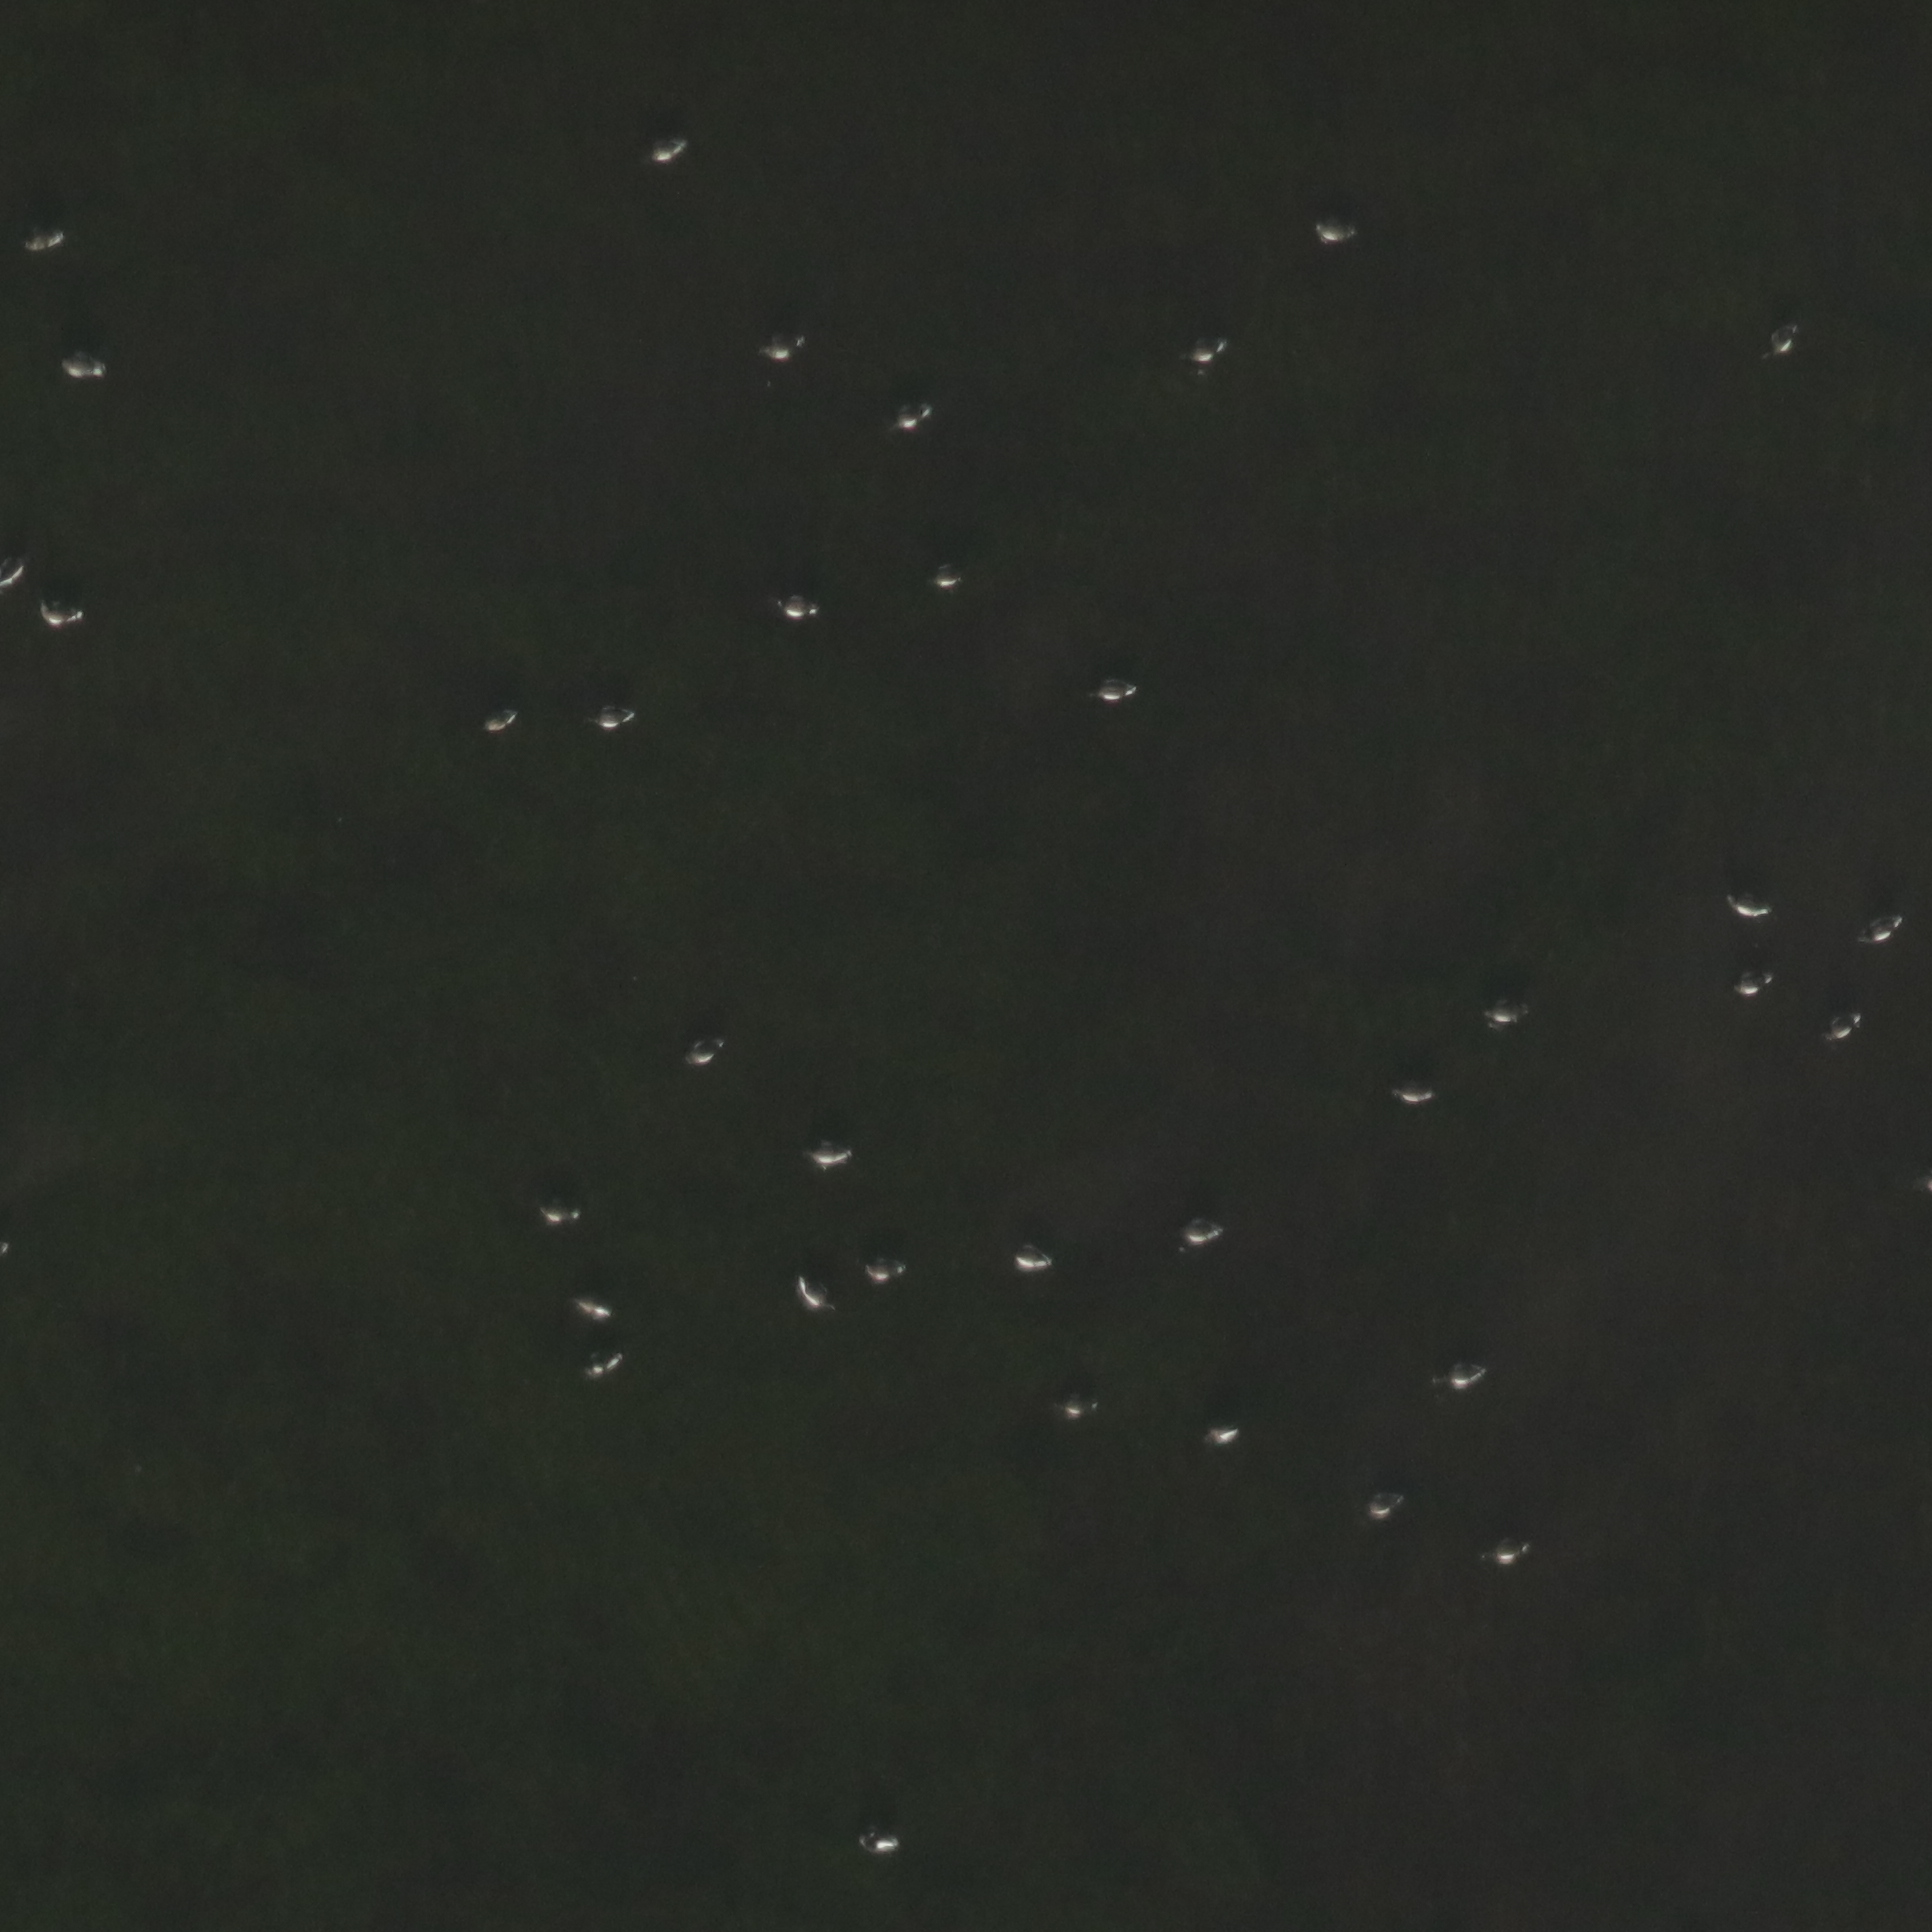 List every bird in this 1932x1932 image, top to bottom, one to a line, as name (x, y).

brant (666, 146)
brant (1334, 230)
brant (43, 236)
brant (1780, 338)
brant (782, 344)
brant (1205, 349)
brant (82, 365)
brant (911, 416)
brant (9, 571)
brant (948, 577)
brant (797, 605)
brant (57, 613)
brant (1115, 689)
brant (611, 716)
brant (498, 721)
brant (1749, 903)
brant (1879, 929)
brant (1748, 981)
brant (1503, 1012)
brant (1844, 1028)
brant (699, 1053)
brant (1414, 1092)
brant (829, 1154)
brant (557, 1211)
brant (1202, 1230)
brant (1031, 1258)
brant (883, 1270)
brant (814, 1293)
brant (593, 1309)
brant (603, 1360)
brant (1465, 1373)
brant (1075, 1407)
brant (1221, 1433)
brant (1381, 1505)
brant (1506, 1551)
brant (879, 1838)